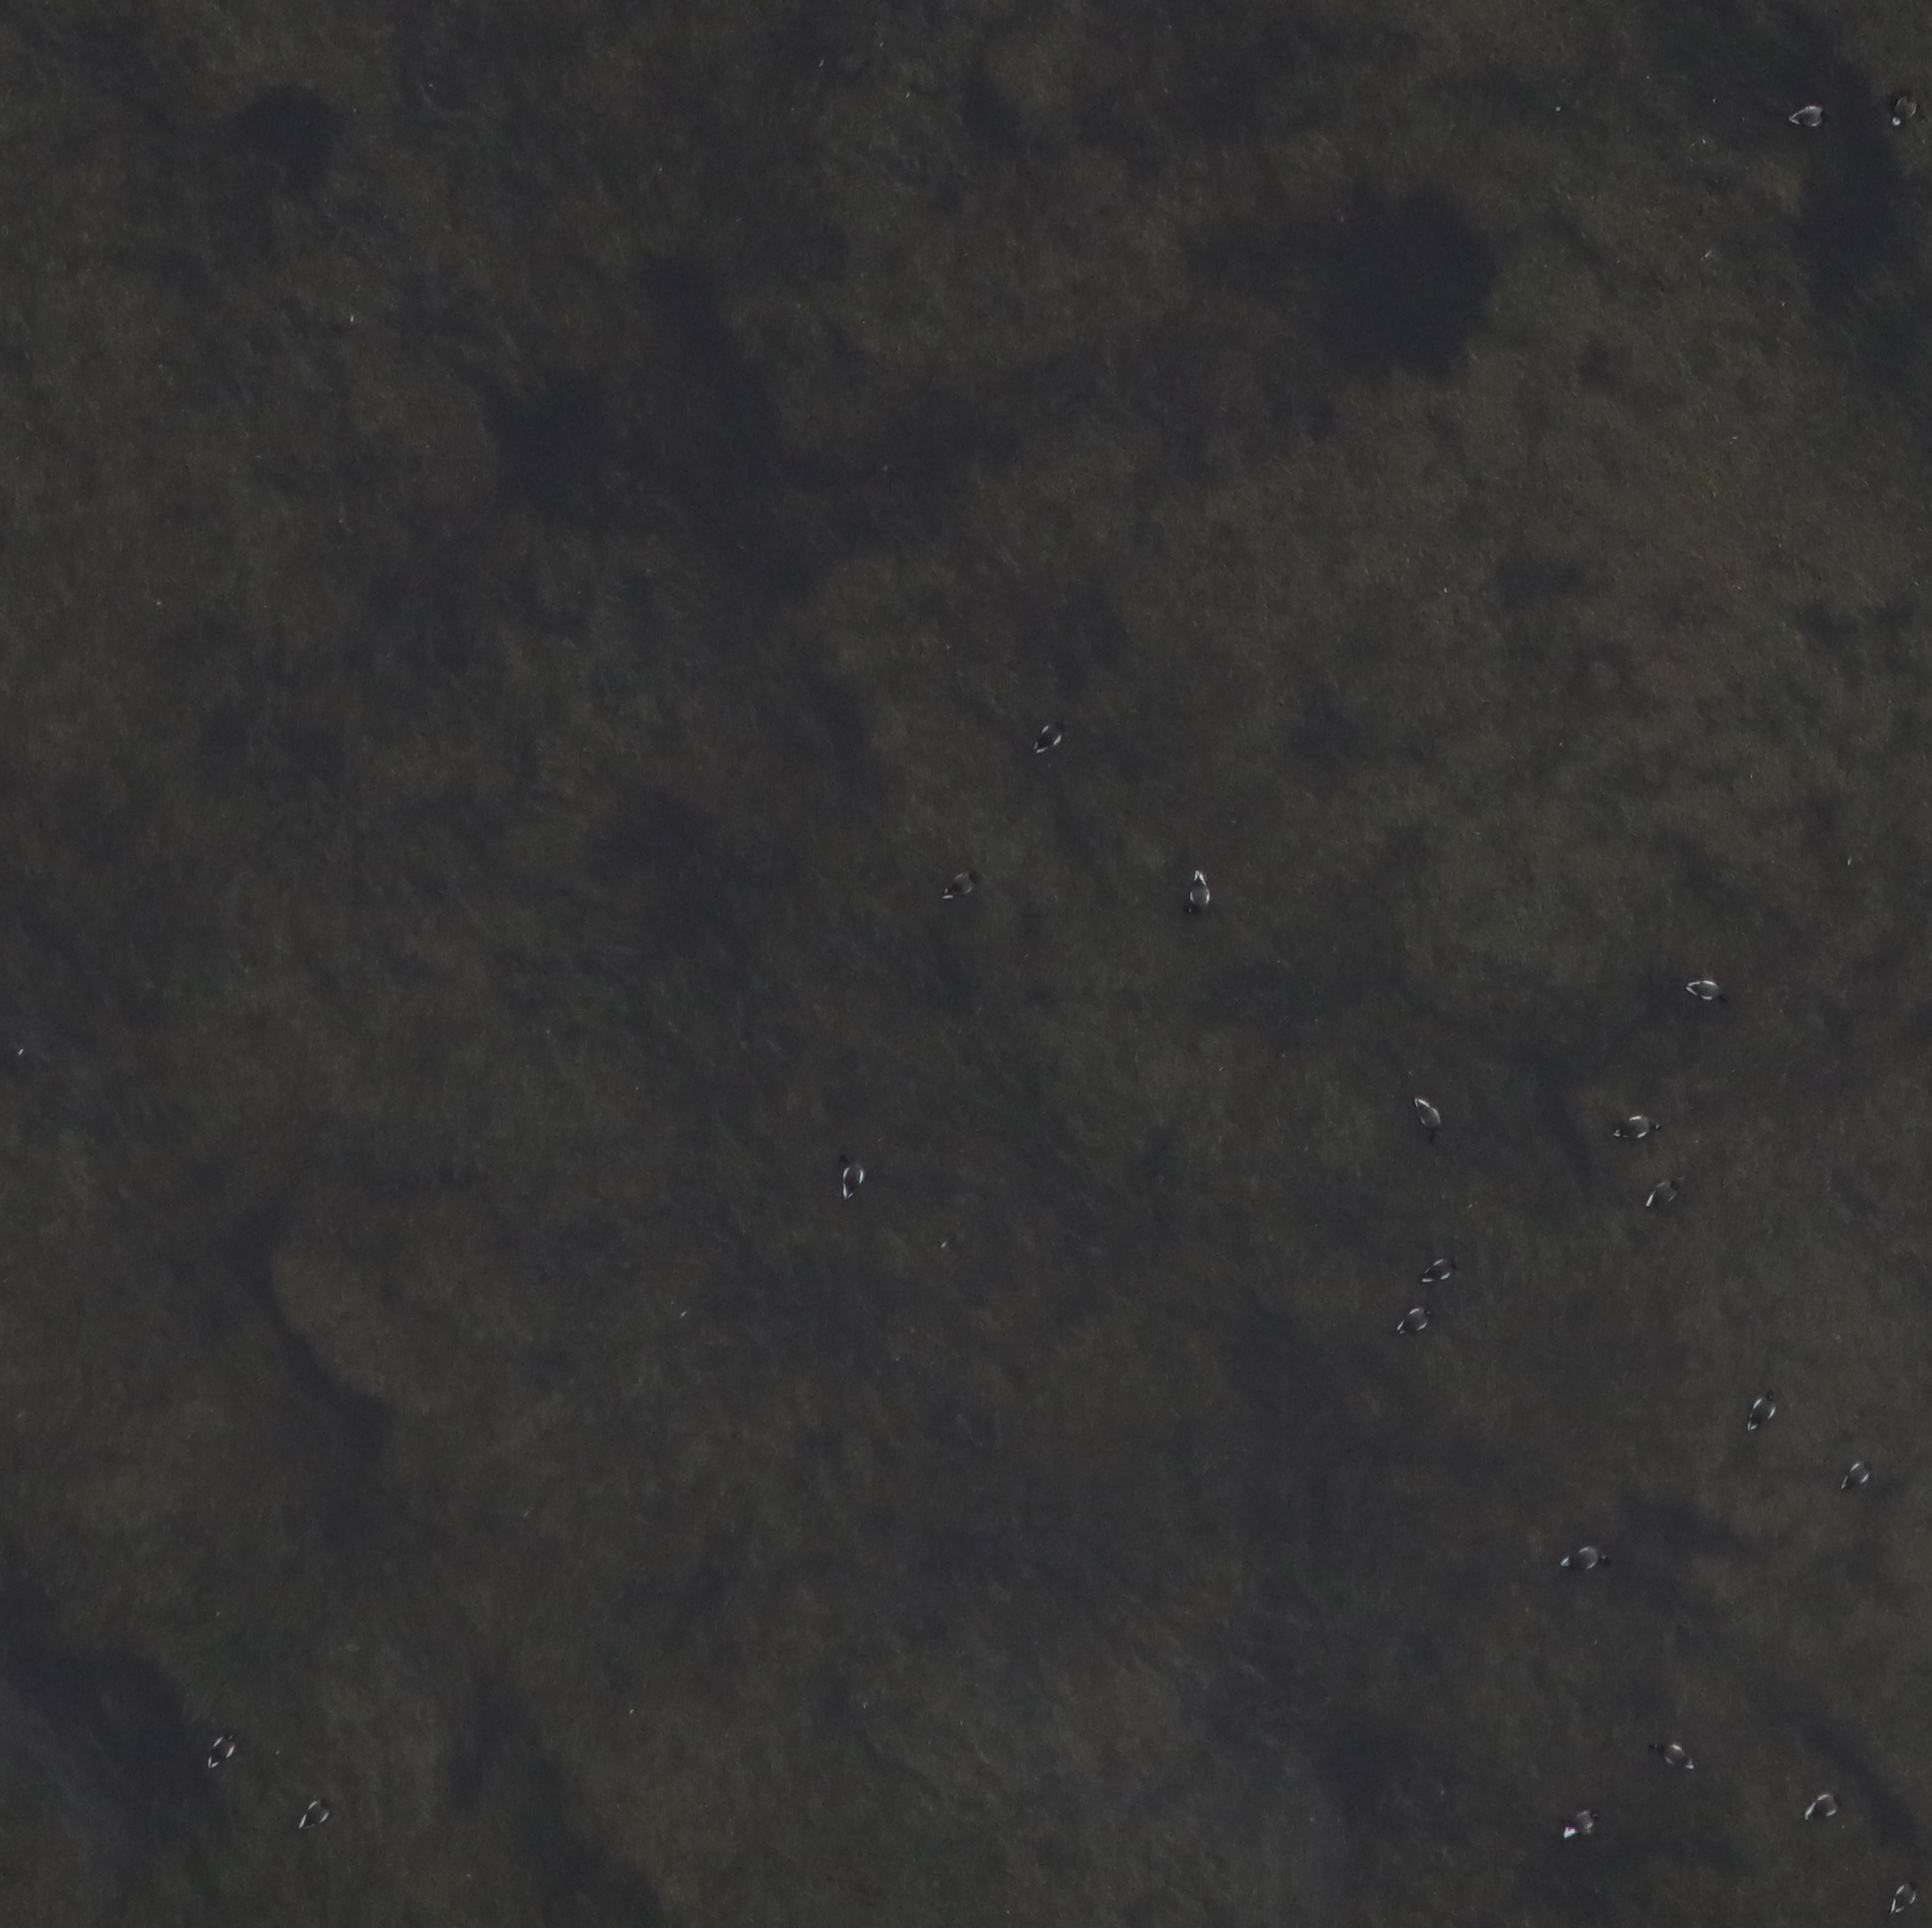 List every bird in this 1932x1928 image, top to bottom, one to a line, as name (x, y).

brant (1905, 110)
brant (1810, 116)
brant (1048, 738)
brant (960, 883)
brant (1198, 894)
brant (1706, 989)
brant (1427, 1114)
brant (1637, 1127)
brant (850, 1176)
brant (1664, 1192)
brant (1440, 1271)
brant (1416, 1319)
brant (1763, 1408)
brant (1857, 1476)
brant (1581, 1559)
brant (220, 1750)
brant (1678, 1758)
brant (1823, 1805)
brant (314, 1814)
brant (1581, 1824)
brant (1904, 1896)